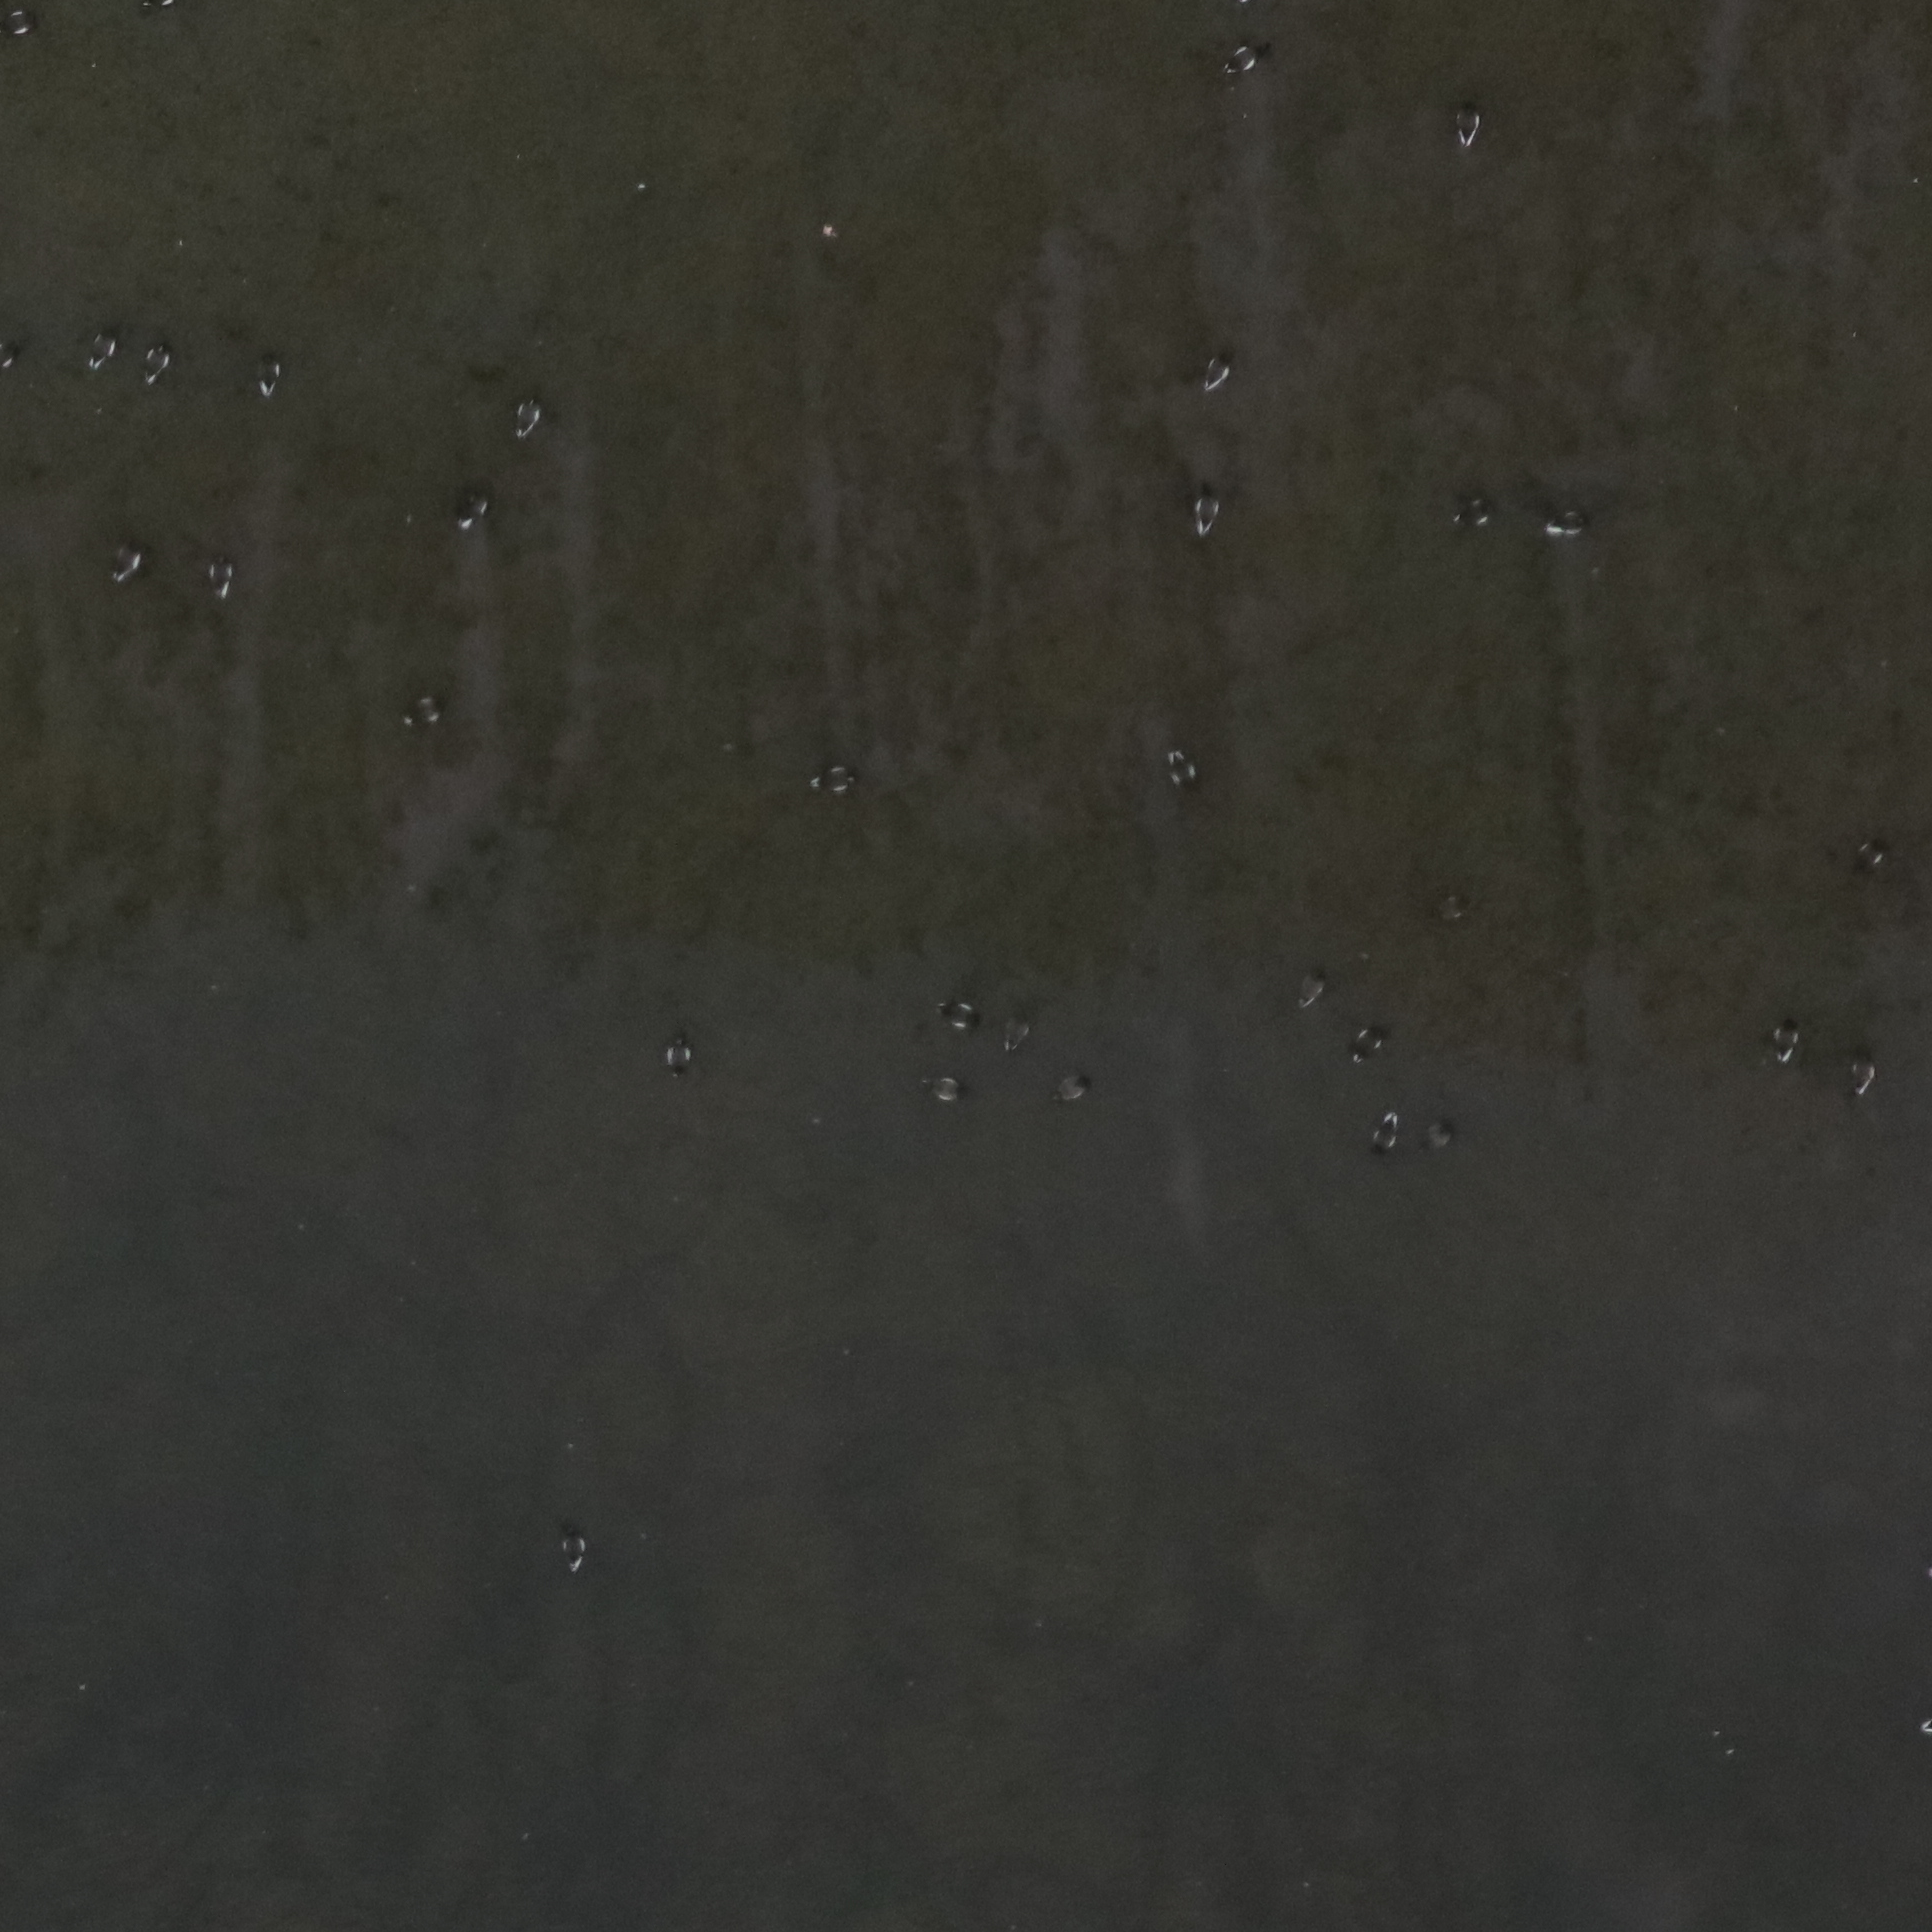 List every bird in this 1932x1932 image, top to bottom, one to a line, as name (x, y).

brant (17, 22)
brant (1243, 59)
brant (1471, 126)
brant (101, 350)
brant (157, 360)
brant (270, 372)
brant (1216, 373)
brant (529, 416)
brant (1472, 505)
brant (1209, 512)
brant (473, 521)
brant (1558, 521)
brant (119, 555)
brant (214, 586)
brant (425, 709)
brant (1177, 767)
brant (835, 781)
brant (1858, 852)
brant (1450, 906)
brant (1313, 983)
brant (960, 1014)
brant (1013, 1026)
brant (1786, 1041)
brant (1369, 1044)
brant (679, 1054)
brant (1863, 1074)
brant (1073, 1085)
brant (947, 1086)
brant (1386, 1134)
brant (1434, 1137)
brant (575, 1549)